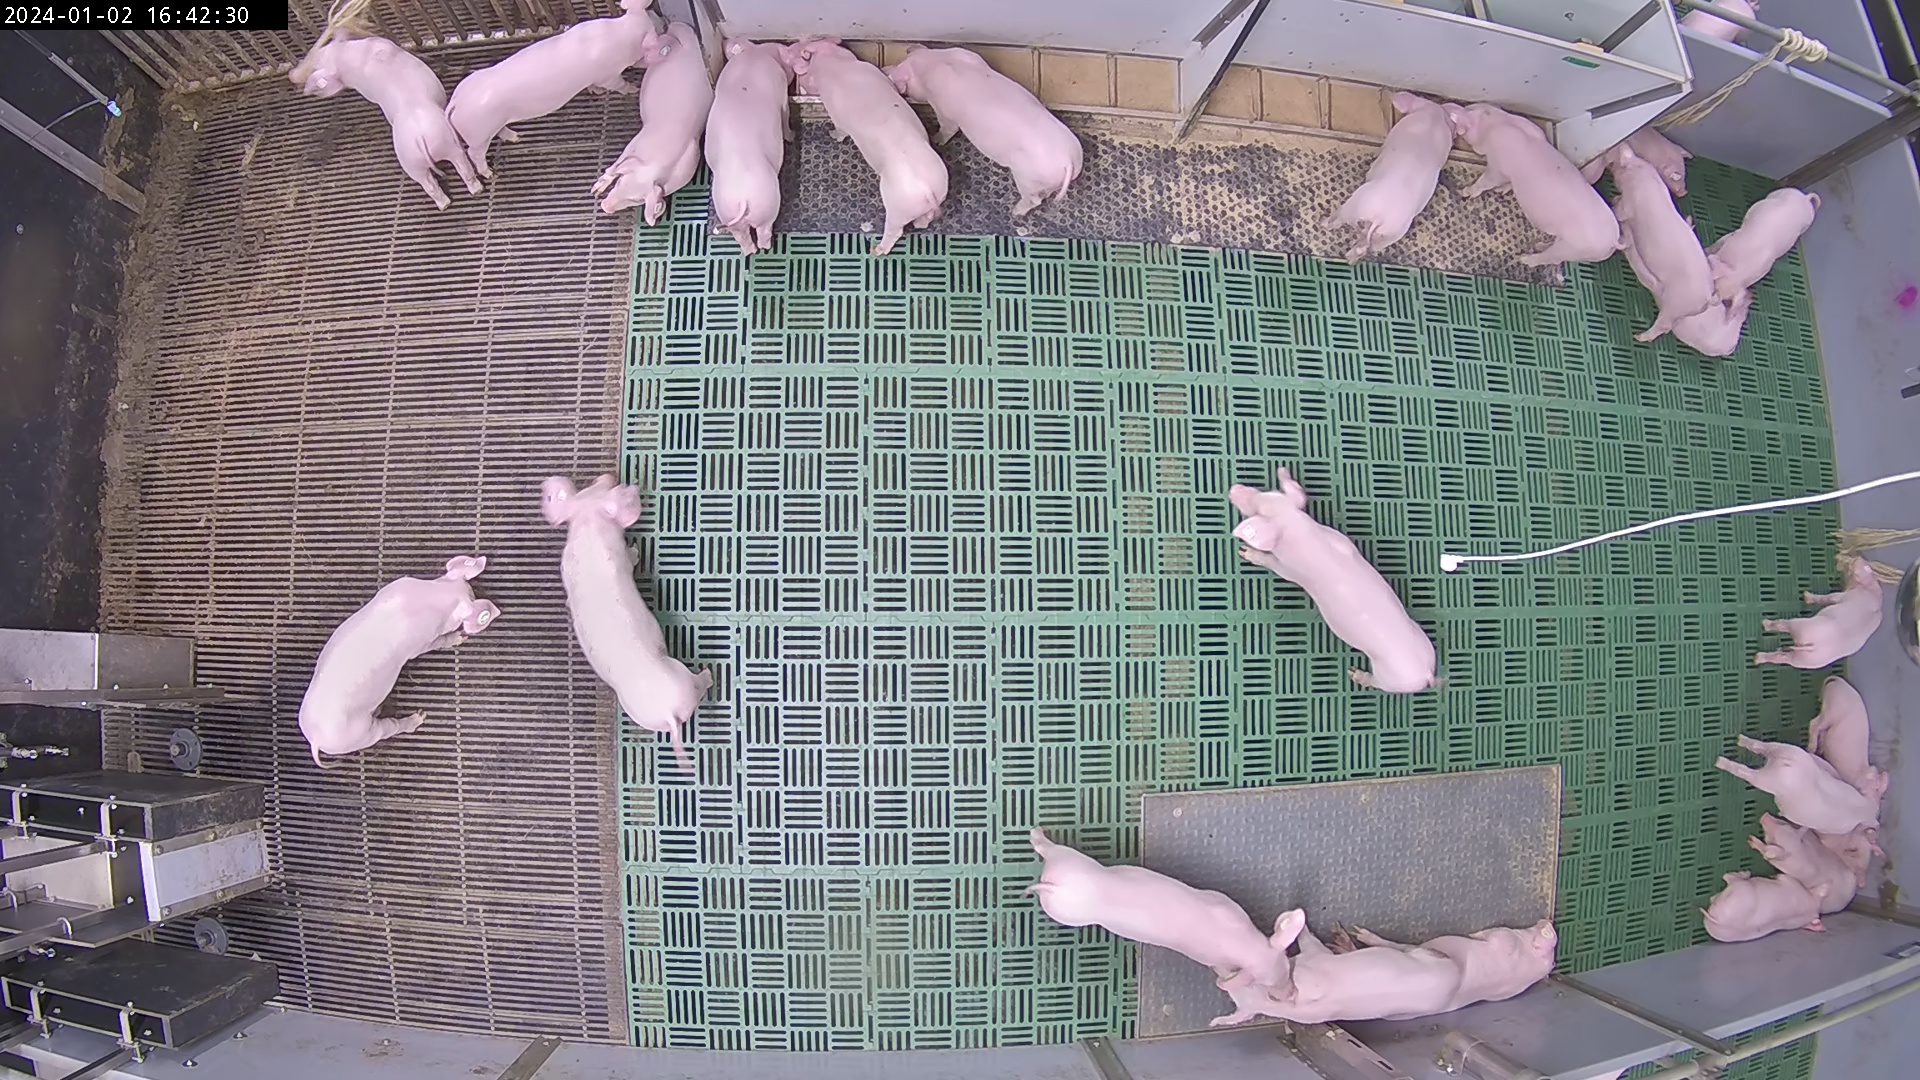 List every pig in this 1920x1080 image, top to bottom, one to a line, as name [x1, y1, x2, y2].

pig [447, 0, 679, 185]
pig [1675, 3, 1757, 41]
pig [589, 22, 714, 224]
pig [289, 30, 481, 210]
pig [700, 35, 795, 256]
pig [790, 35, 947, 259]
pig [883, 48, 1084, 236]
pig [1317, 90, 1472, 260]
pig [1458, 101, 1625, 291]
pig [1625, 121, 1693, 198]
pig [1604, 149, 1706, 353]
pig [1710, 186, 1820, 295]
pig [1612, 194, 1755, 358]
pig [1230, 465, 1441, 699]
pig [538, 467, 714, 774]
pig [296, 555, 504, 767]
pig [1749, 558, 1892, 668]
pig [1806, 674, 1891, 797]
pig [1713, 736, 1881, 844]
pig [1750, 812, 1858, 915]
pig [1022, 827, 1310, 1004]
pig [1815, 833, 1887, 889]
pig [1700, 867, 1830, 945]
pig [1382, 916, 1556, 1020]
pig [1209, 923, 1458, 1026]